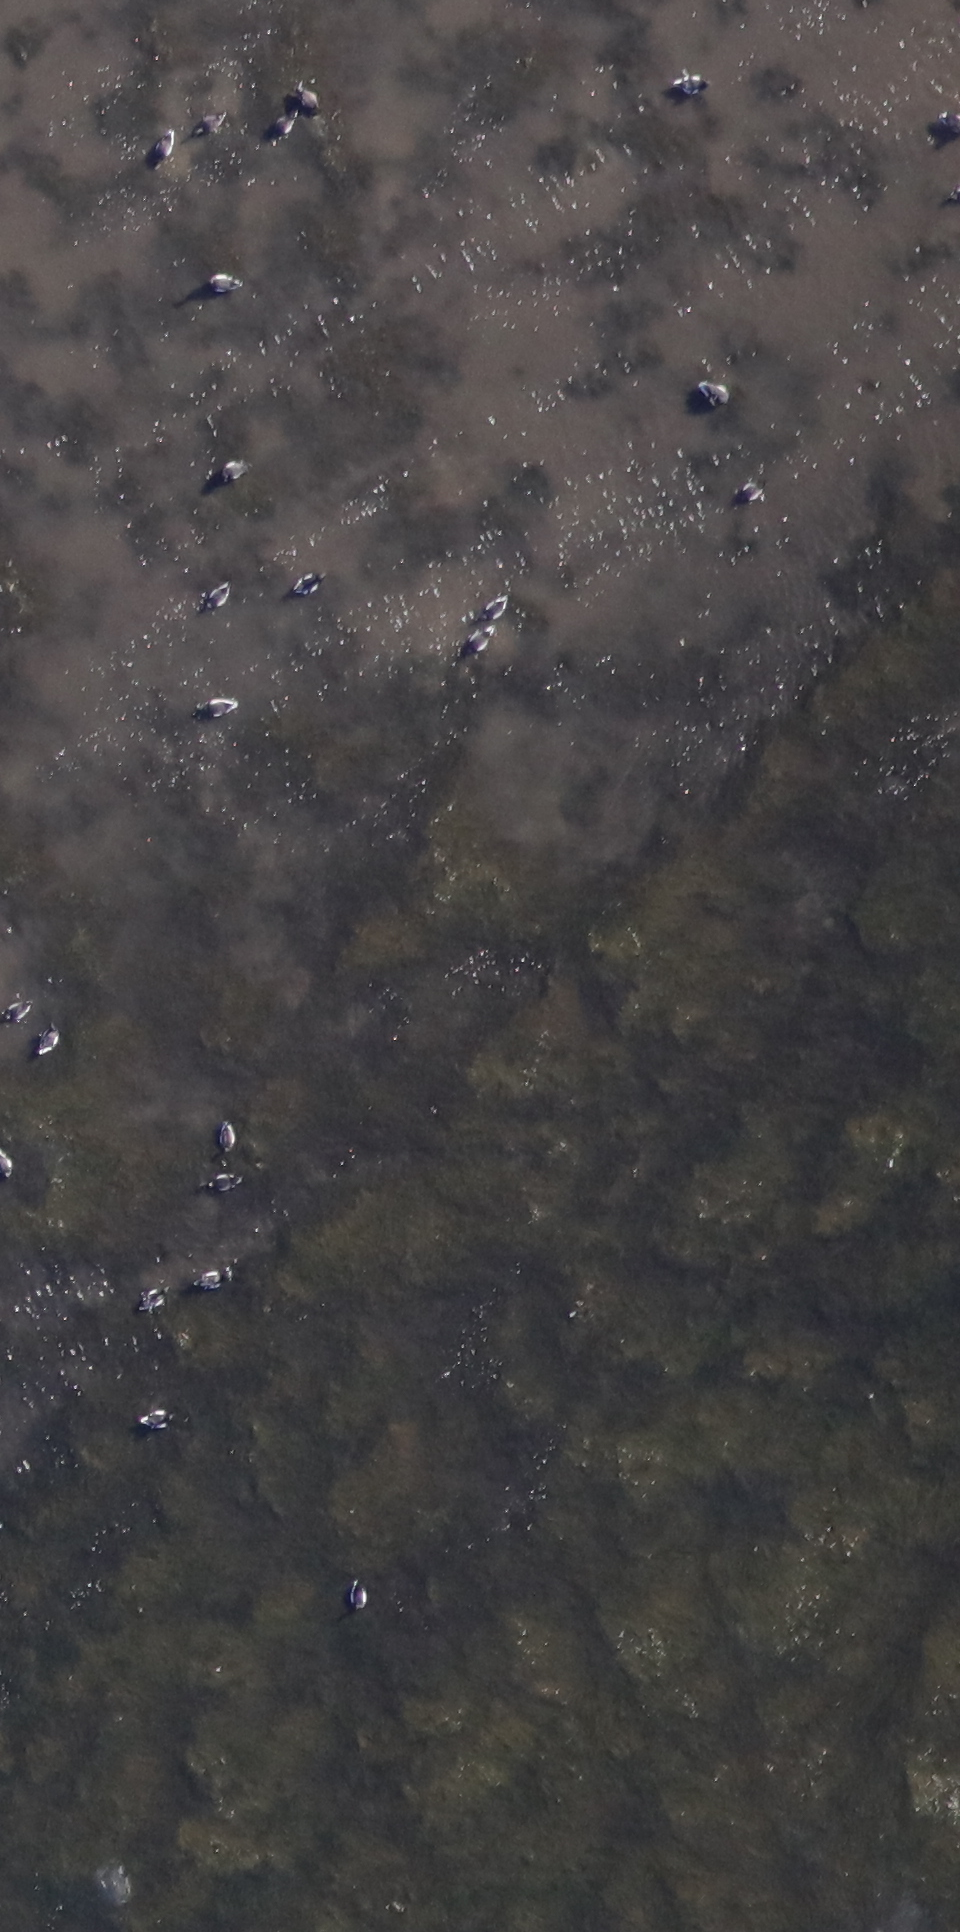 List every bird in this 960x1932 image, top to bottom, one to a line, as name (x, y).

brant (692, 83)
brant (304, 99)
brant (953, 122)
brant (209, 124)
brant (285, 124)
brant (165, 146)
brant (222, 285)
brant (711, 390)
brant (235, 470)
brant (746, 491)
brant (310, 585)
brant (217, 593)
brant (494, 611)
brant (480, 641)
brant (219, 707)
brant (19, 1010)
brant (45, 1039)
brant (227, 1138)
brant (1, 1163)
brant (226, 1183)
brant (217, 1279)
brant (156, 1298)
brant (154, 1421)
brant (358, 1596)